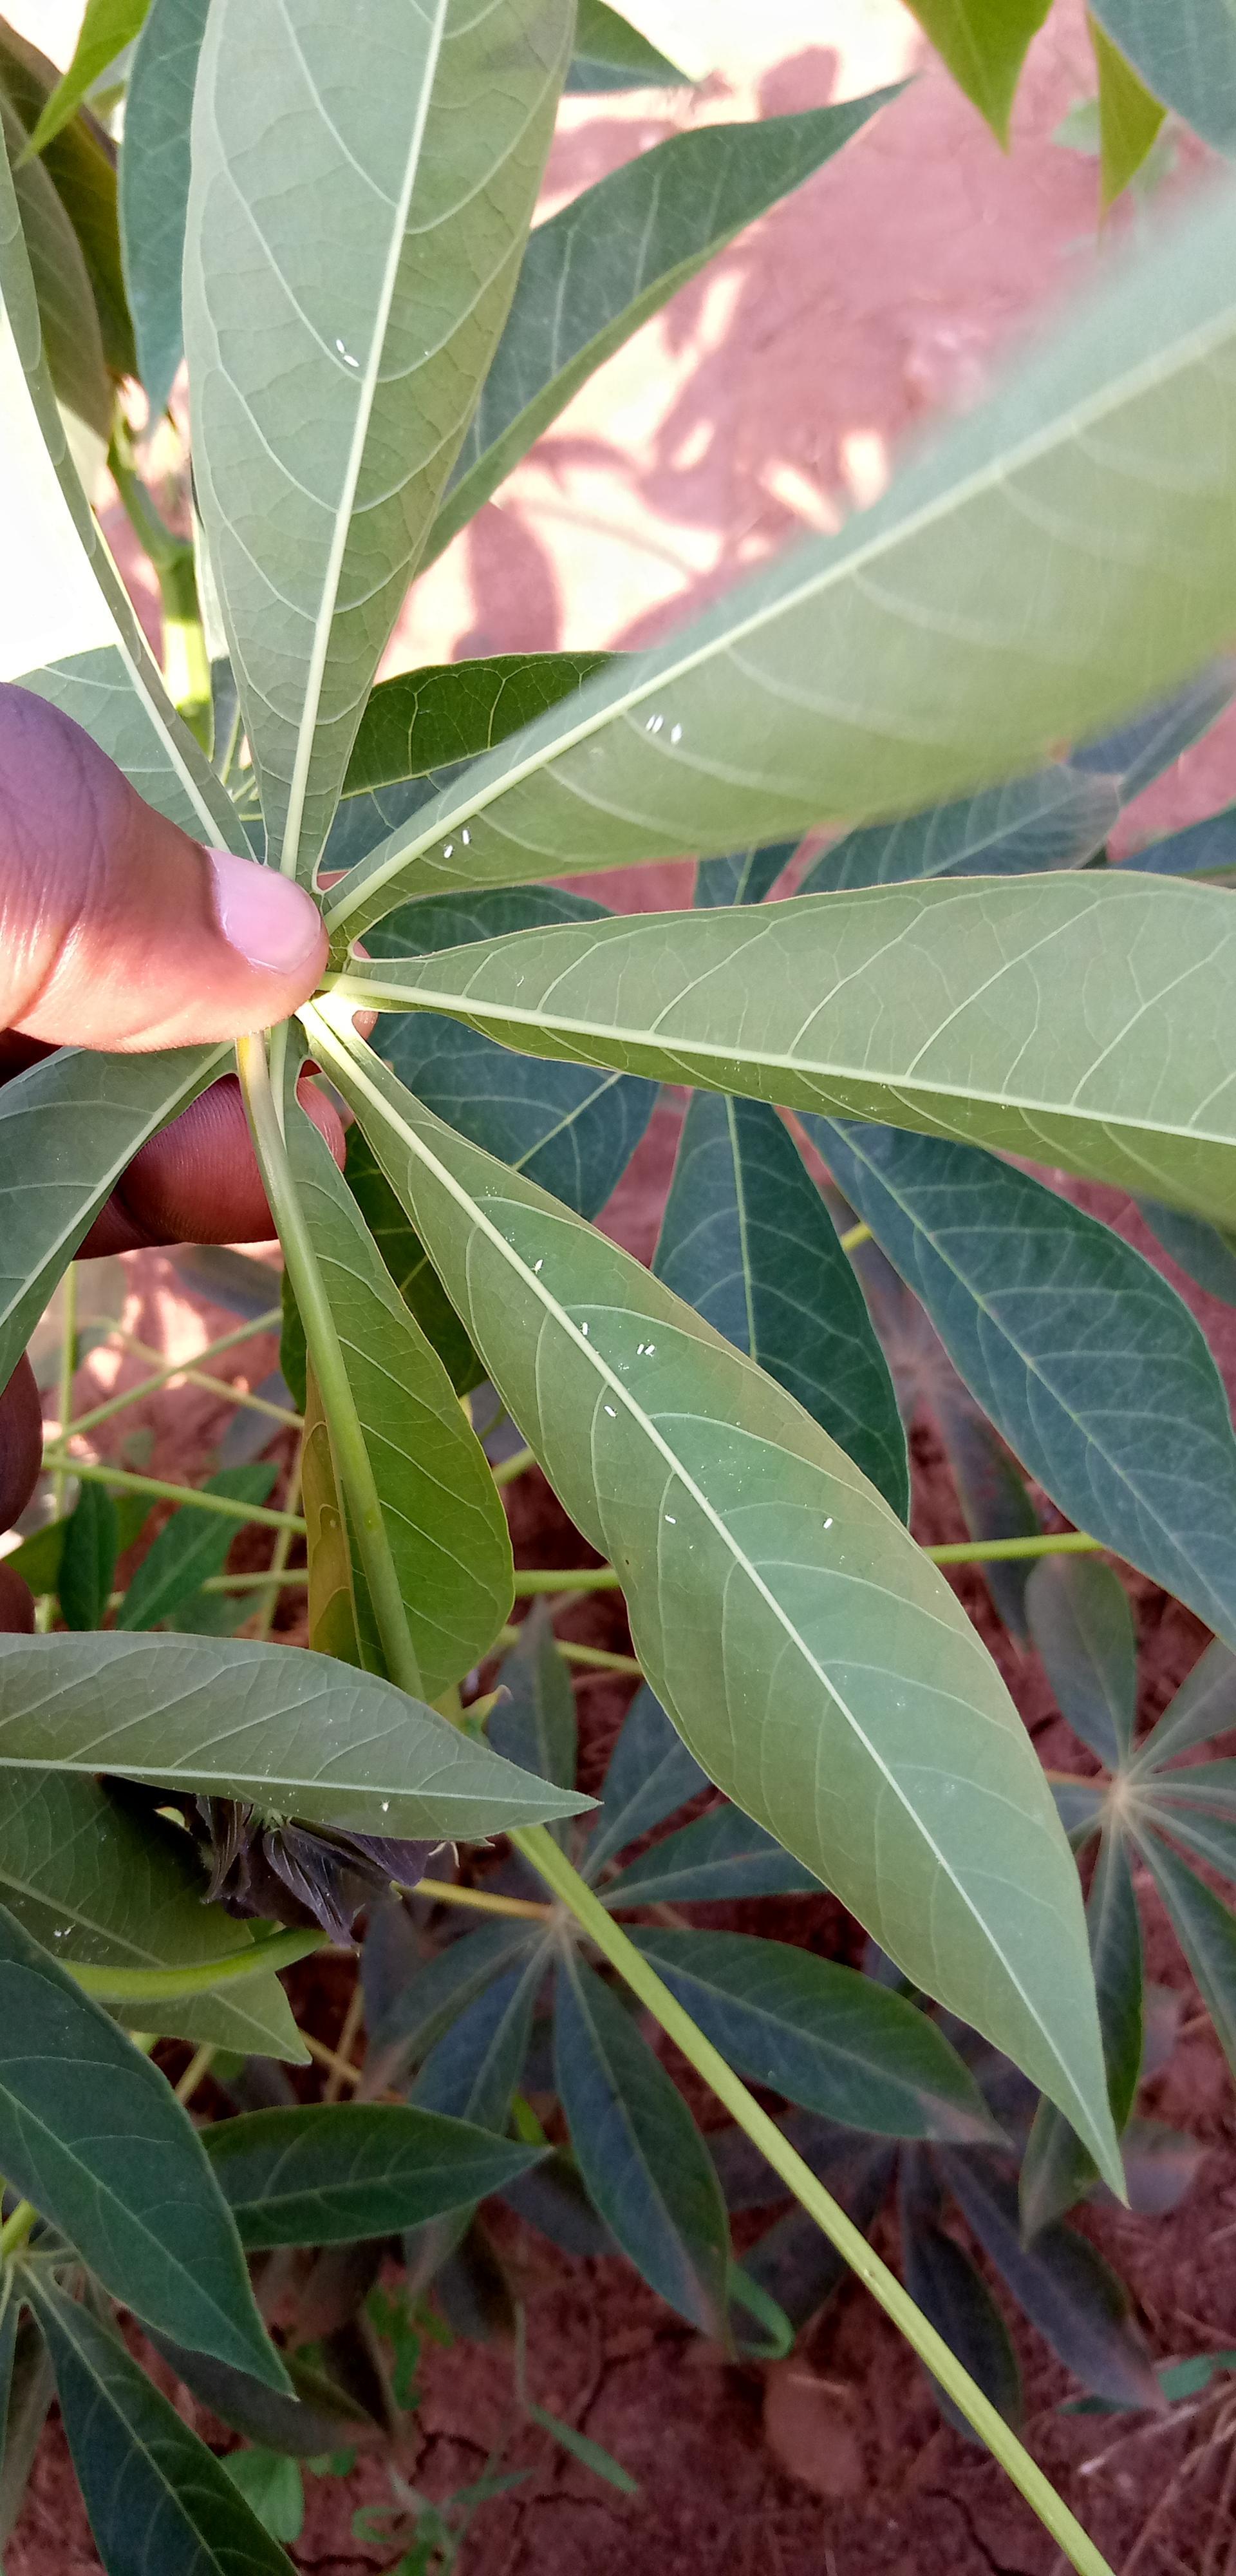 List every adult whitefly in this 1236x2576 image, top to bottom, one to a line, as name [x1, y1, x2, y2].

whitefly [334, 337, 348, 354]
whitefly [341, 354, 362, 370]
whitefly [652, 714, 665, 737]
whitefly [644, 714, 657, 734]
whitefly [668, 719, 686, 746]
whitefly [460, 827, 474, 848]
whitefly [440, 843, 457, 860]
whitefly [532, 1258, 545, 1274]
whitefly [579, 1318, 591, 1338]
whitefly [635, 1342, 645, 1356]
whitefly [643, 1343, 657, 1357]
whitefly [602, 1402, 620, 1421]
whitefly [663, 1513, 680, 1528]
whitefly [820, 1514, 836, 1532]
whitefly [379, 1798, 392, 1817]
whitefly [62, 1925, 73, 1940]
whitefly [52, 1928, 62, 1939]